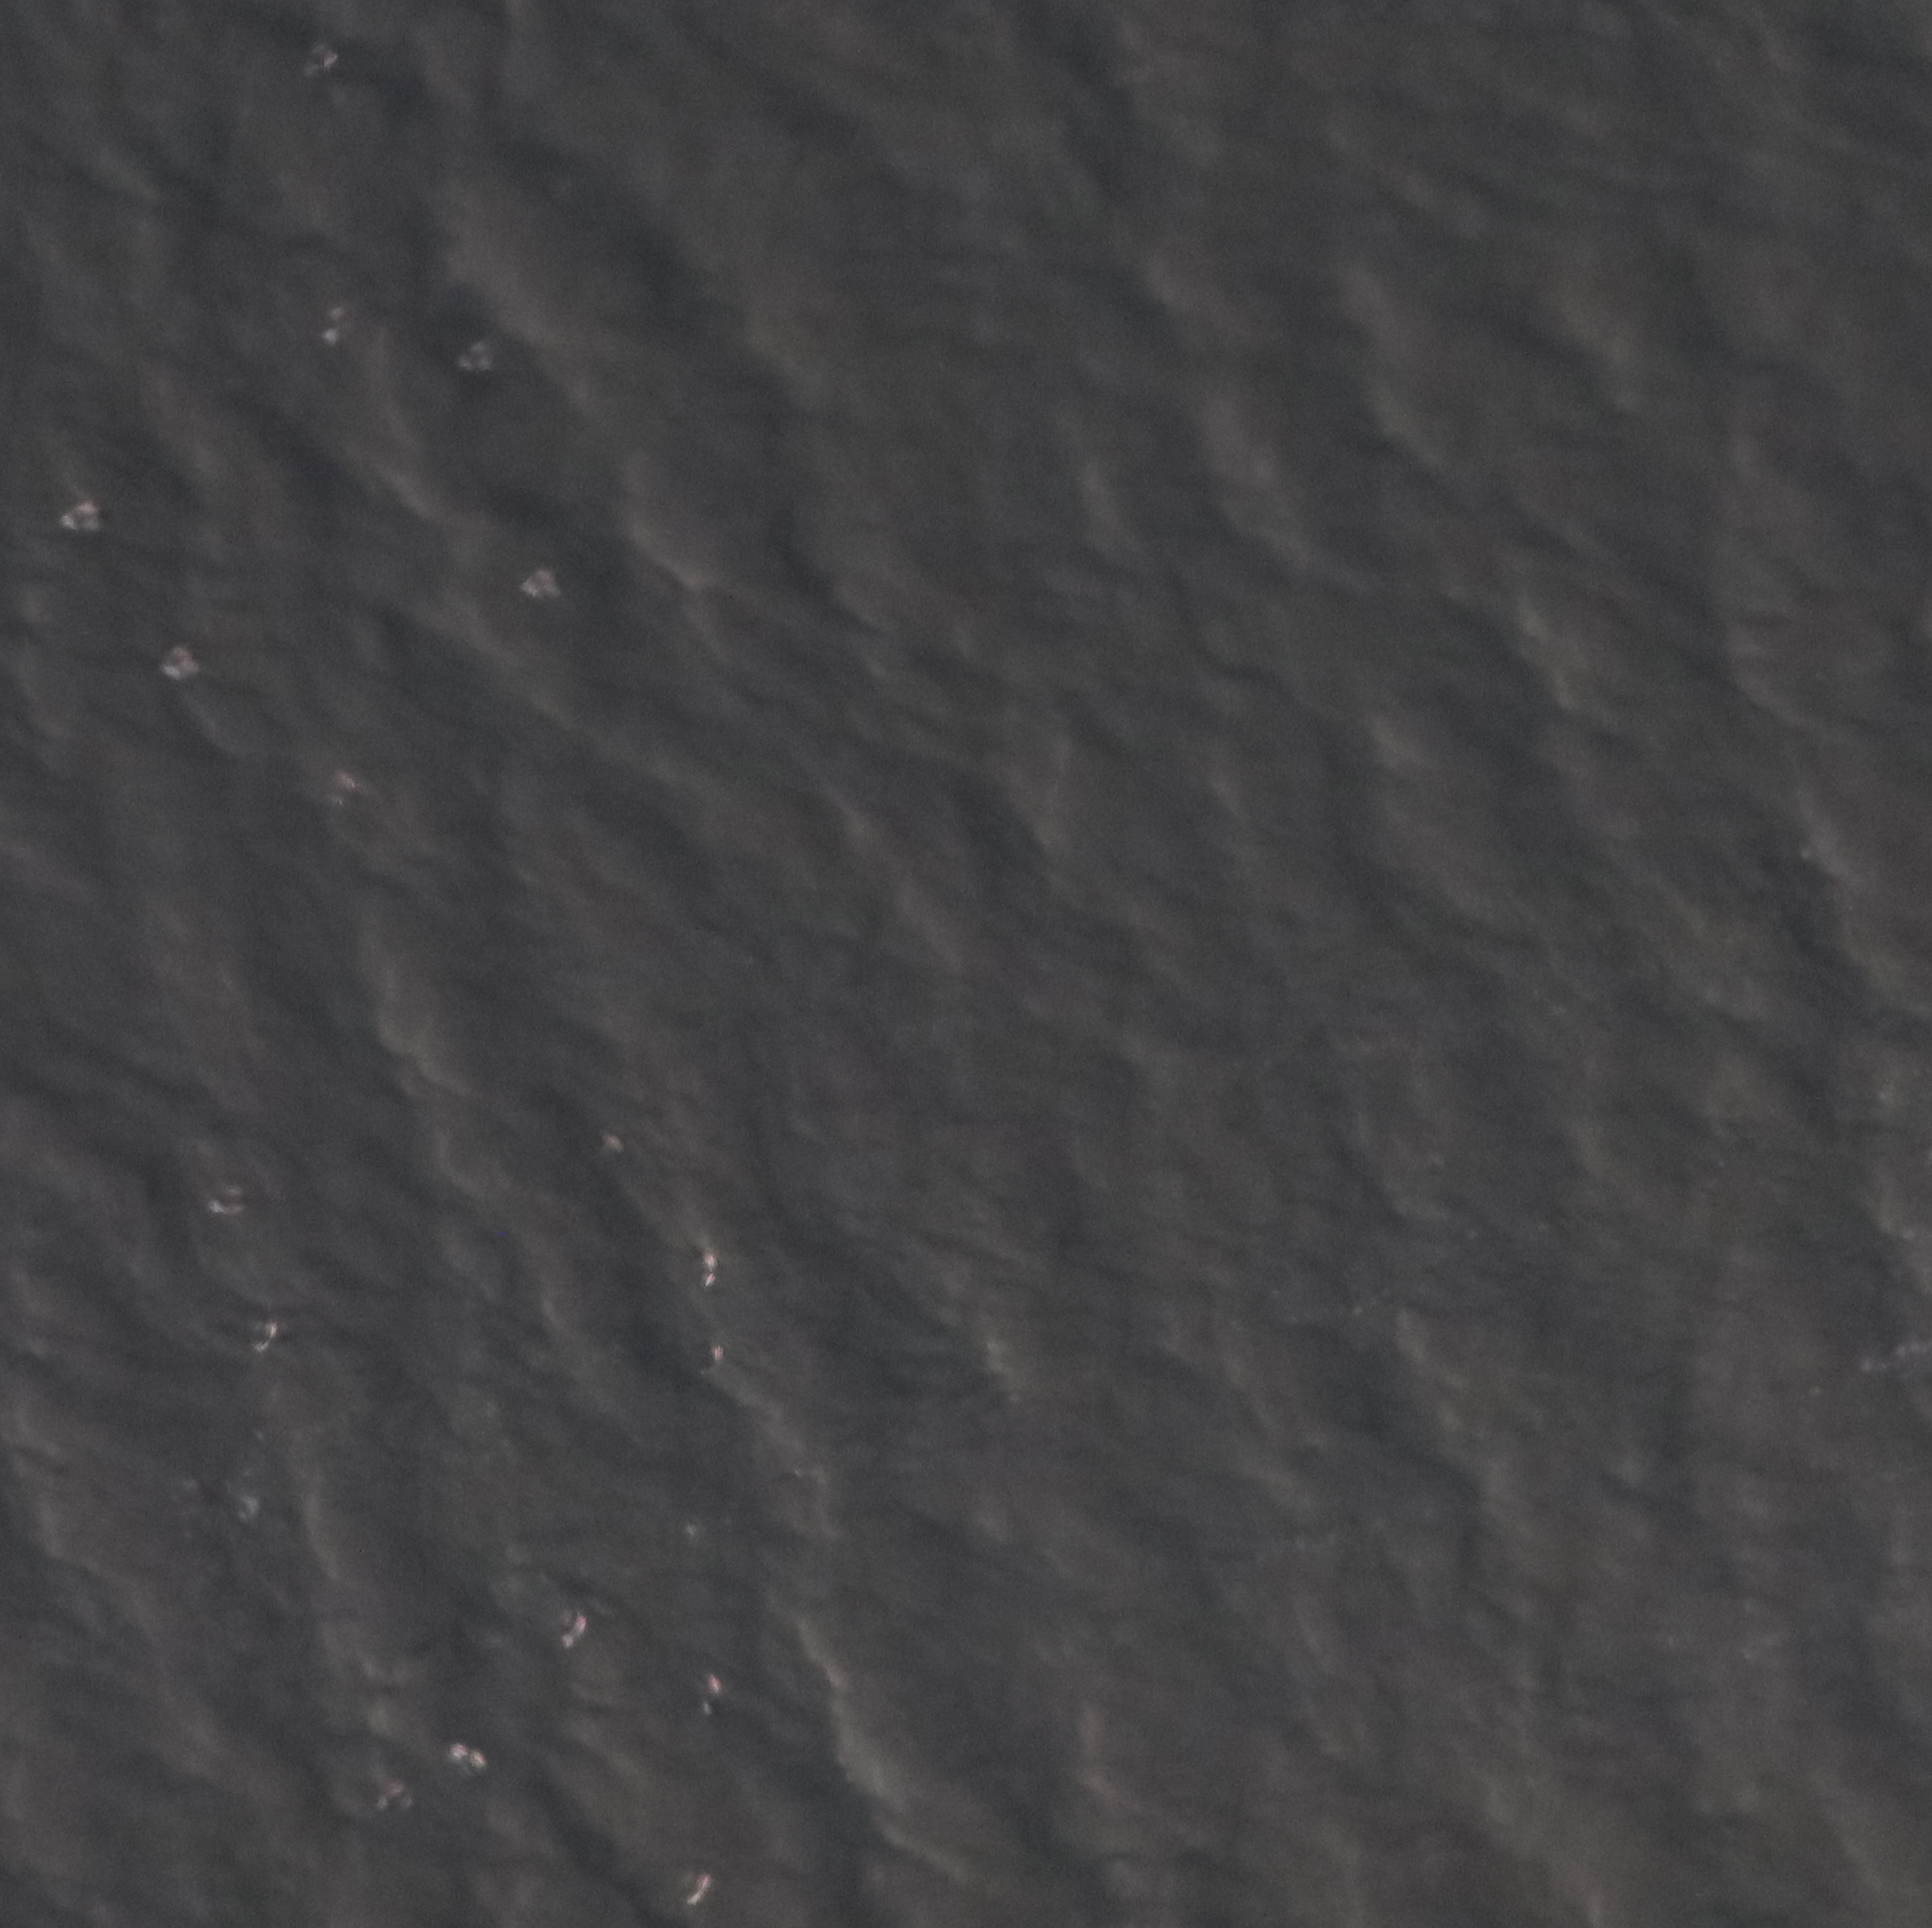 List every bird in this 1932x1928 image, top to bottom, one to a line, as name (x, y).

brant (319, 58)
brant (340, 326)
brant (476, 359)
brant (84, 516)
brant (540, 586)
brant (175, 661)
brant (608, 1143)
brant (226, 1200)
brant (708, 1264)
brant (263, 1331)
brant (711, 1357)
brant (570, 1627)
brant (704, 1691)
brant (473, 1763)
brant (396, 1793)
brant (696, 1886)